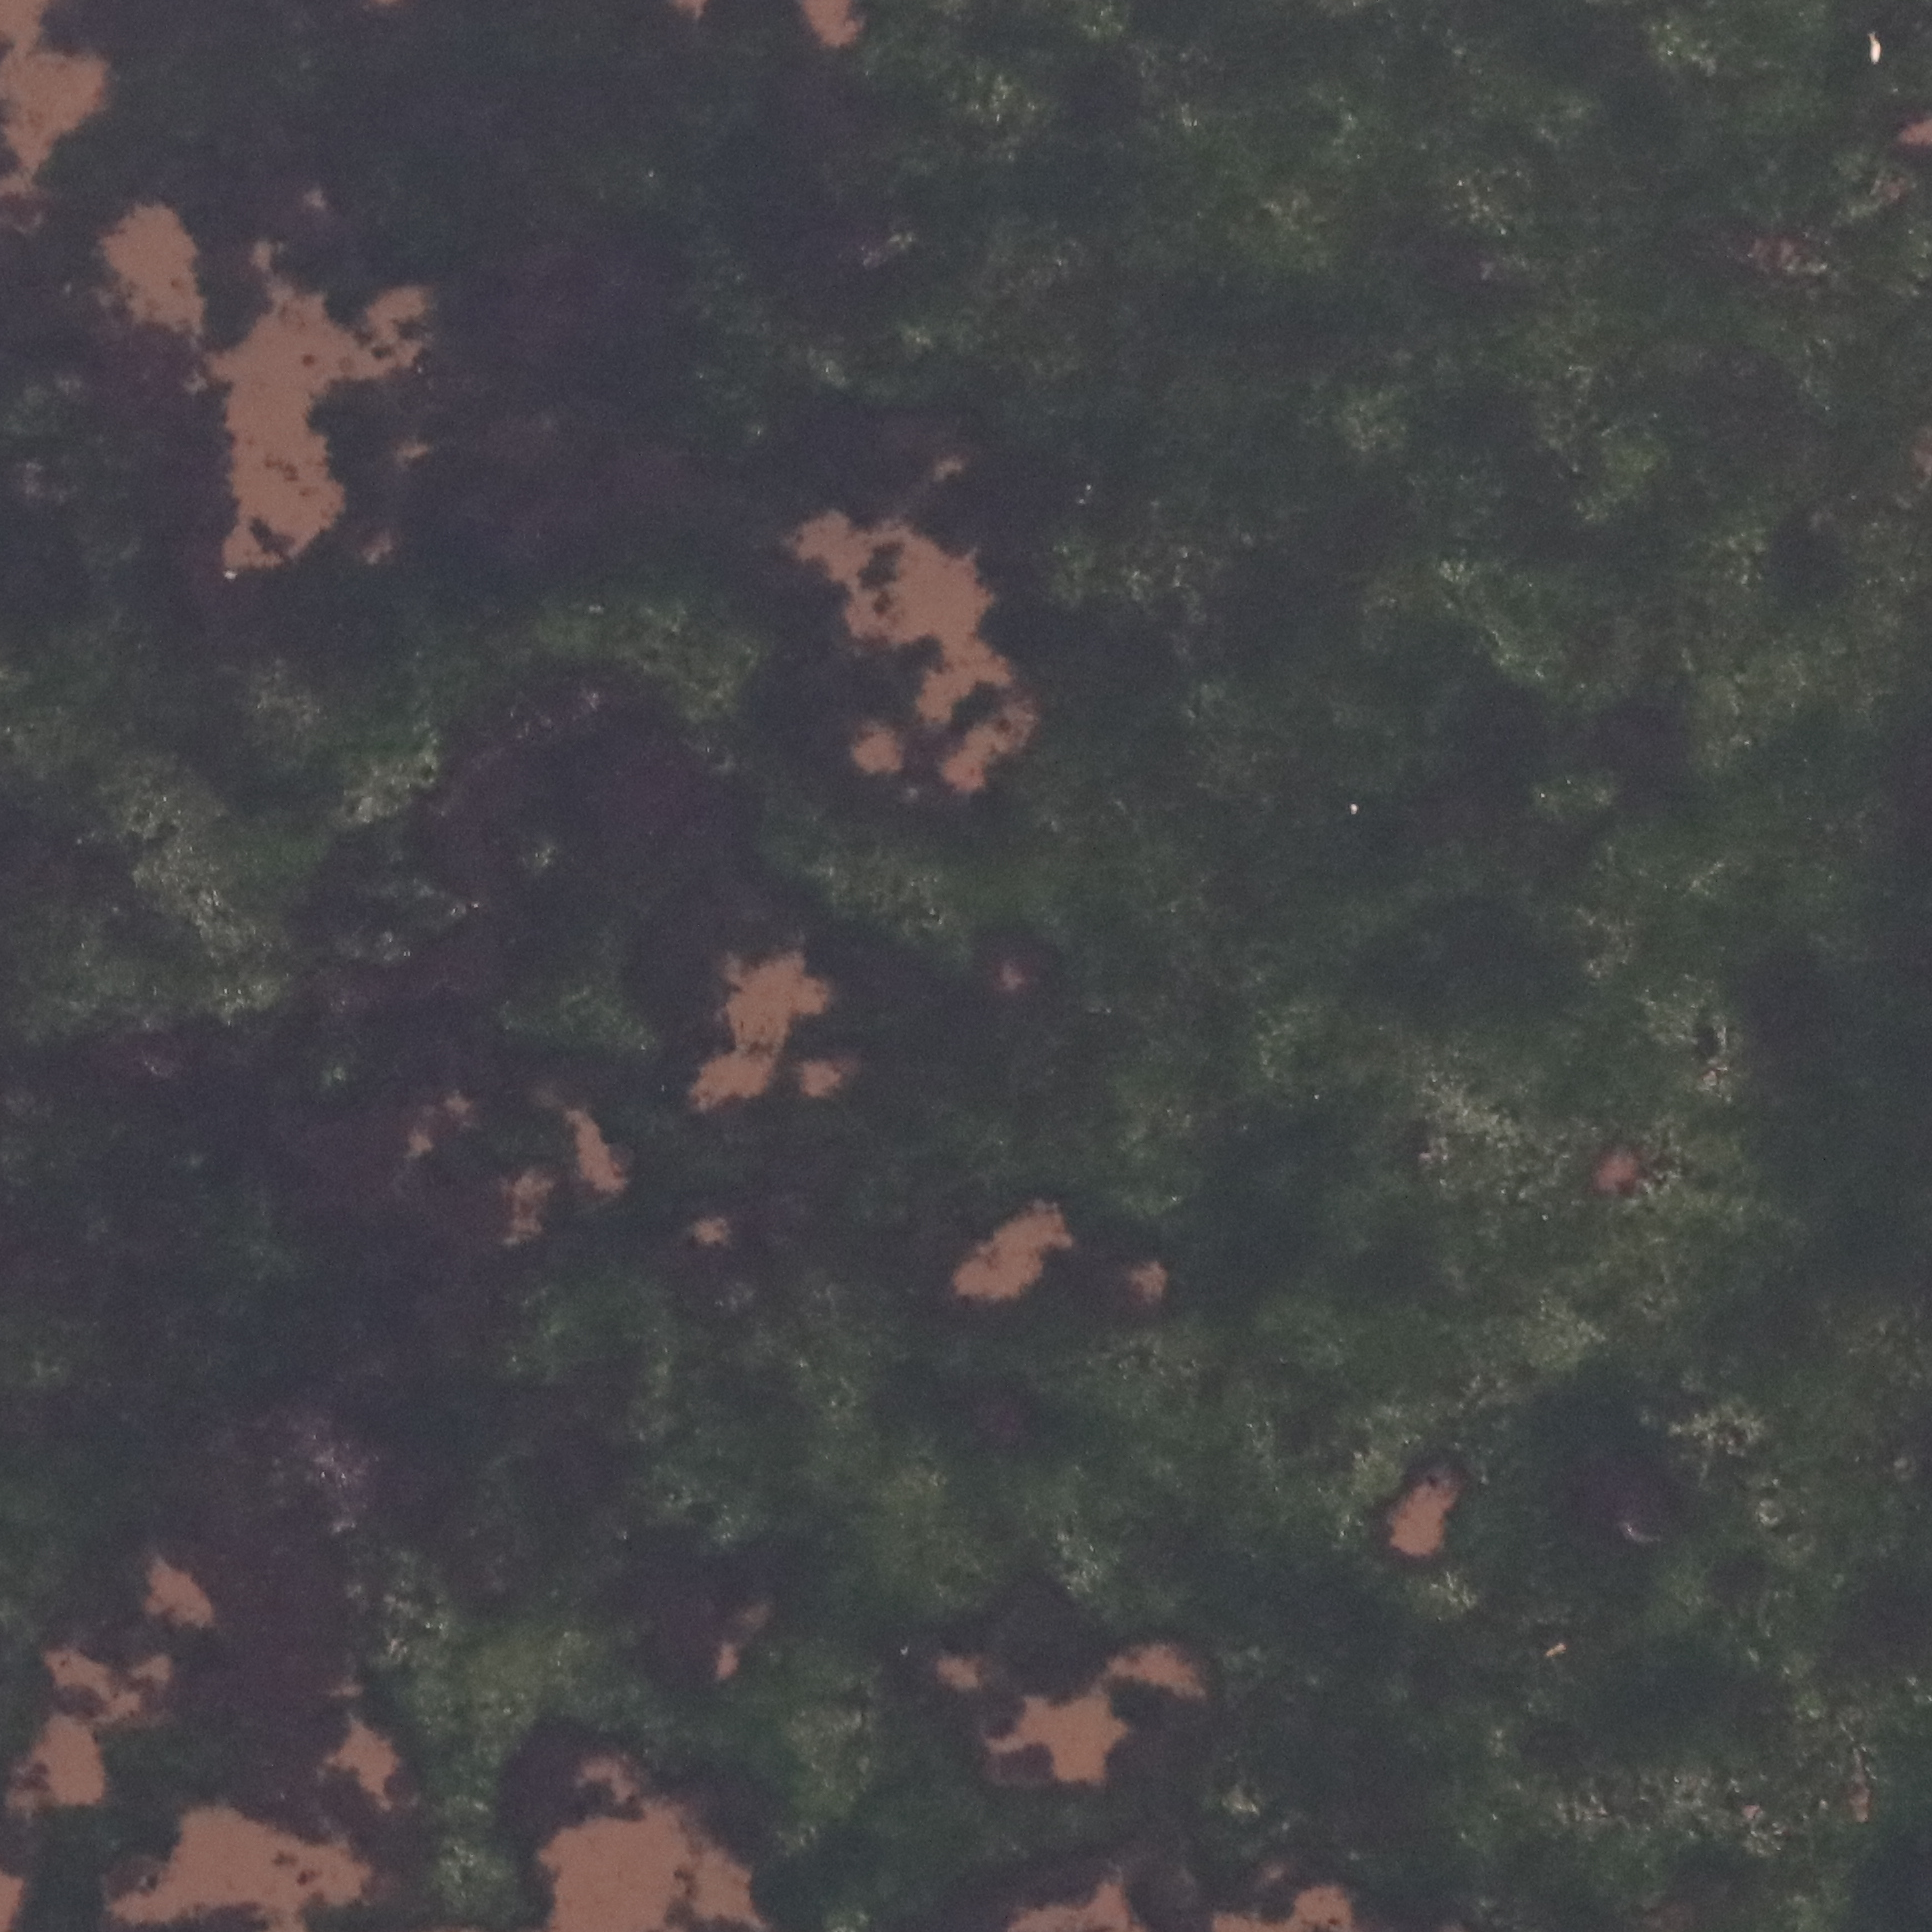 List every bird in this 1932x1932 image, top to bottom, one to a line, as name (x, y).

None